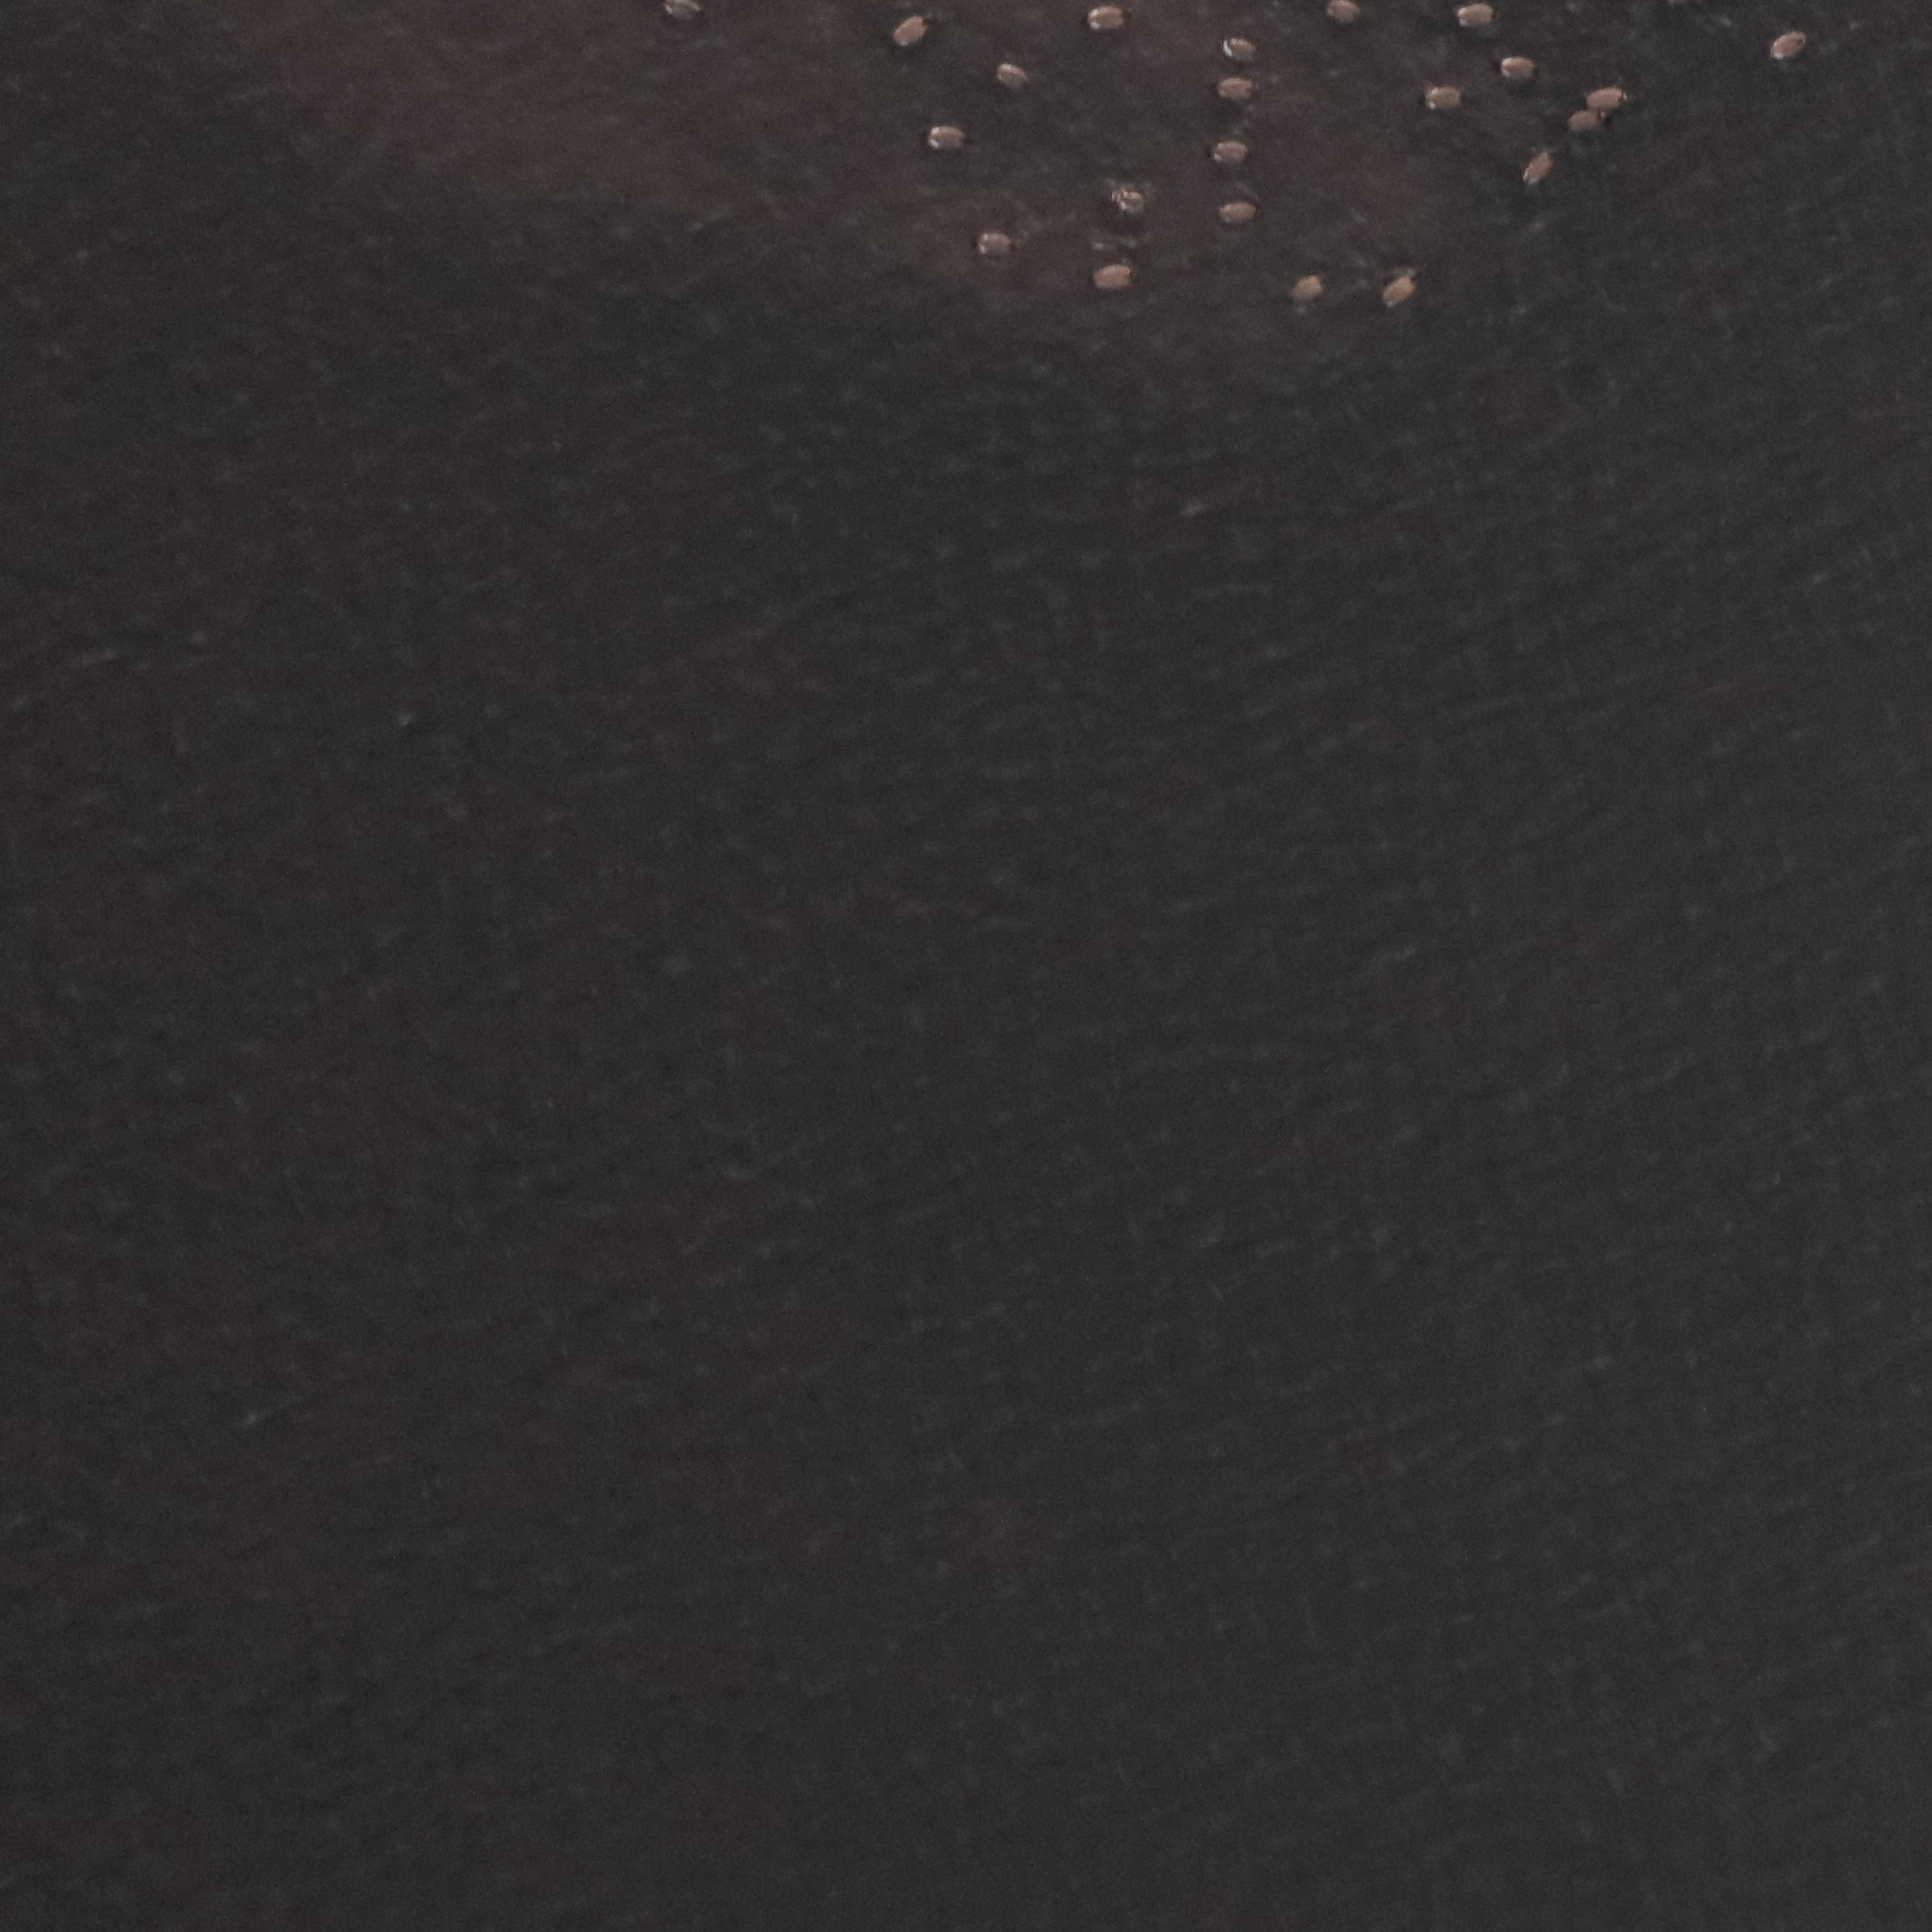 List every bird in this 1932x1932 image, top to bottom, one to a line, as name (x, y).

Canada goose (682, 5)
Canada goose (1670, 5)
Canada goose (1342, 11)
Canada goose (1474, 14)
Canada goose (1110, 16)
Canada goose (908, 30)
Canada goose (1235, 45)
Canada goose (1788, 45)
Canada goose (1518, 70)
Canada goose (1007, 74)
Canada goose (1231, 77)
Canada goose (1444, 98)
Canada goose (1600, 106)
Canada goose (948, 137)
Canada goose (1229, 147)
Canada goose (1538, 166)
Canada goose (1131, 194)
Canada goose (1238, 209)
Canada goose (994, 241)
Canada goose (1399, 286)
Canada goose (1110, 288)
Canada goose (1313, 299)